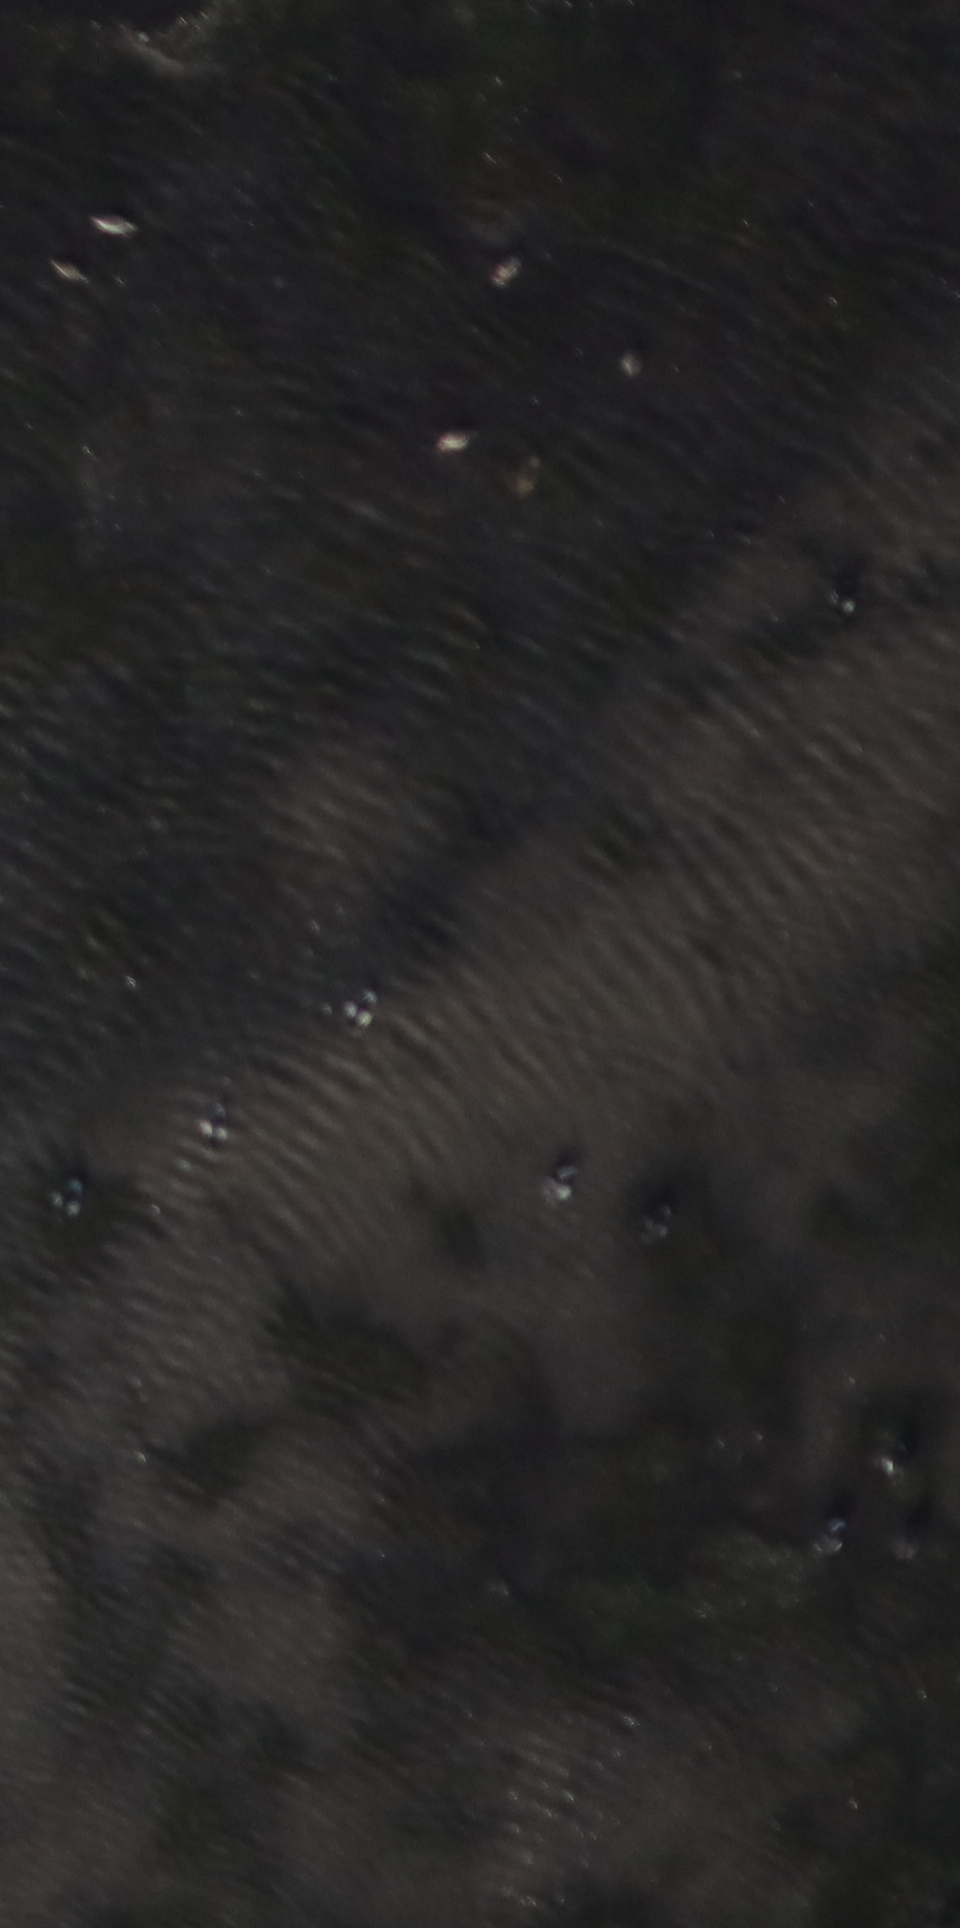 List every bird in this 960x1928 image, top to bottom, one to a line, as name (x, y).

other bird (117, 234)
other bird (510, 265)
other bird (71, 271)
other bird (639, 369)
other bird (449, 436)
other bird (527, 476)
brant (840, 589)
brant (366, 1019)
brant (216, 1128)
brant (567, 1186)
brant (74, 1191)
brant (657, 1229)
brant (886, 1455)
brant (836, 1534)
brant (916, 1544)